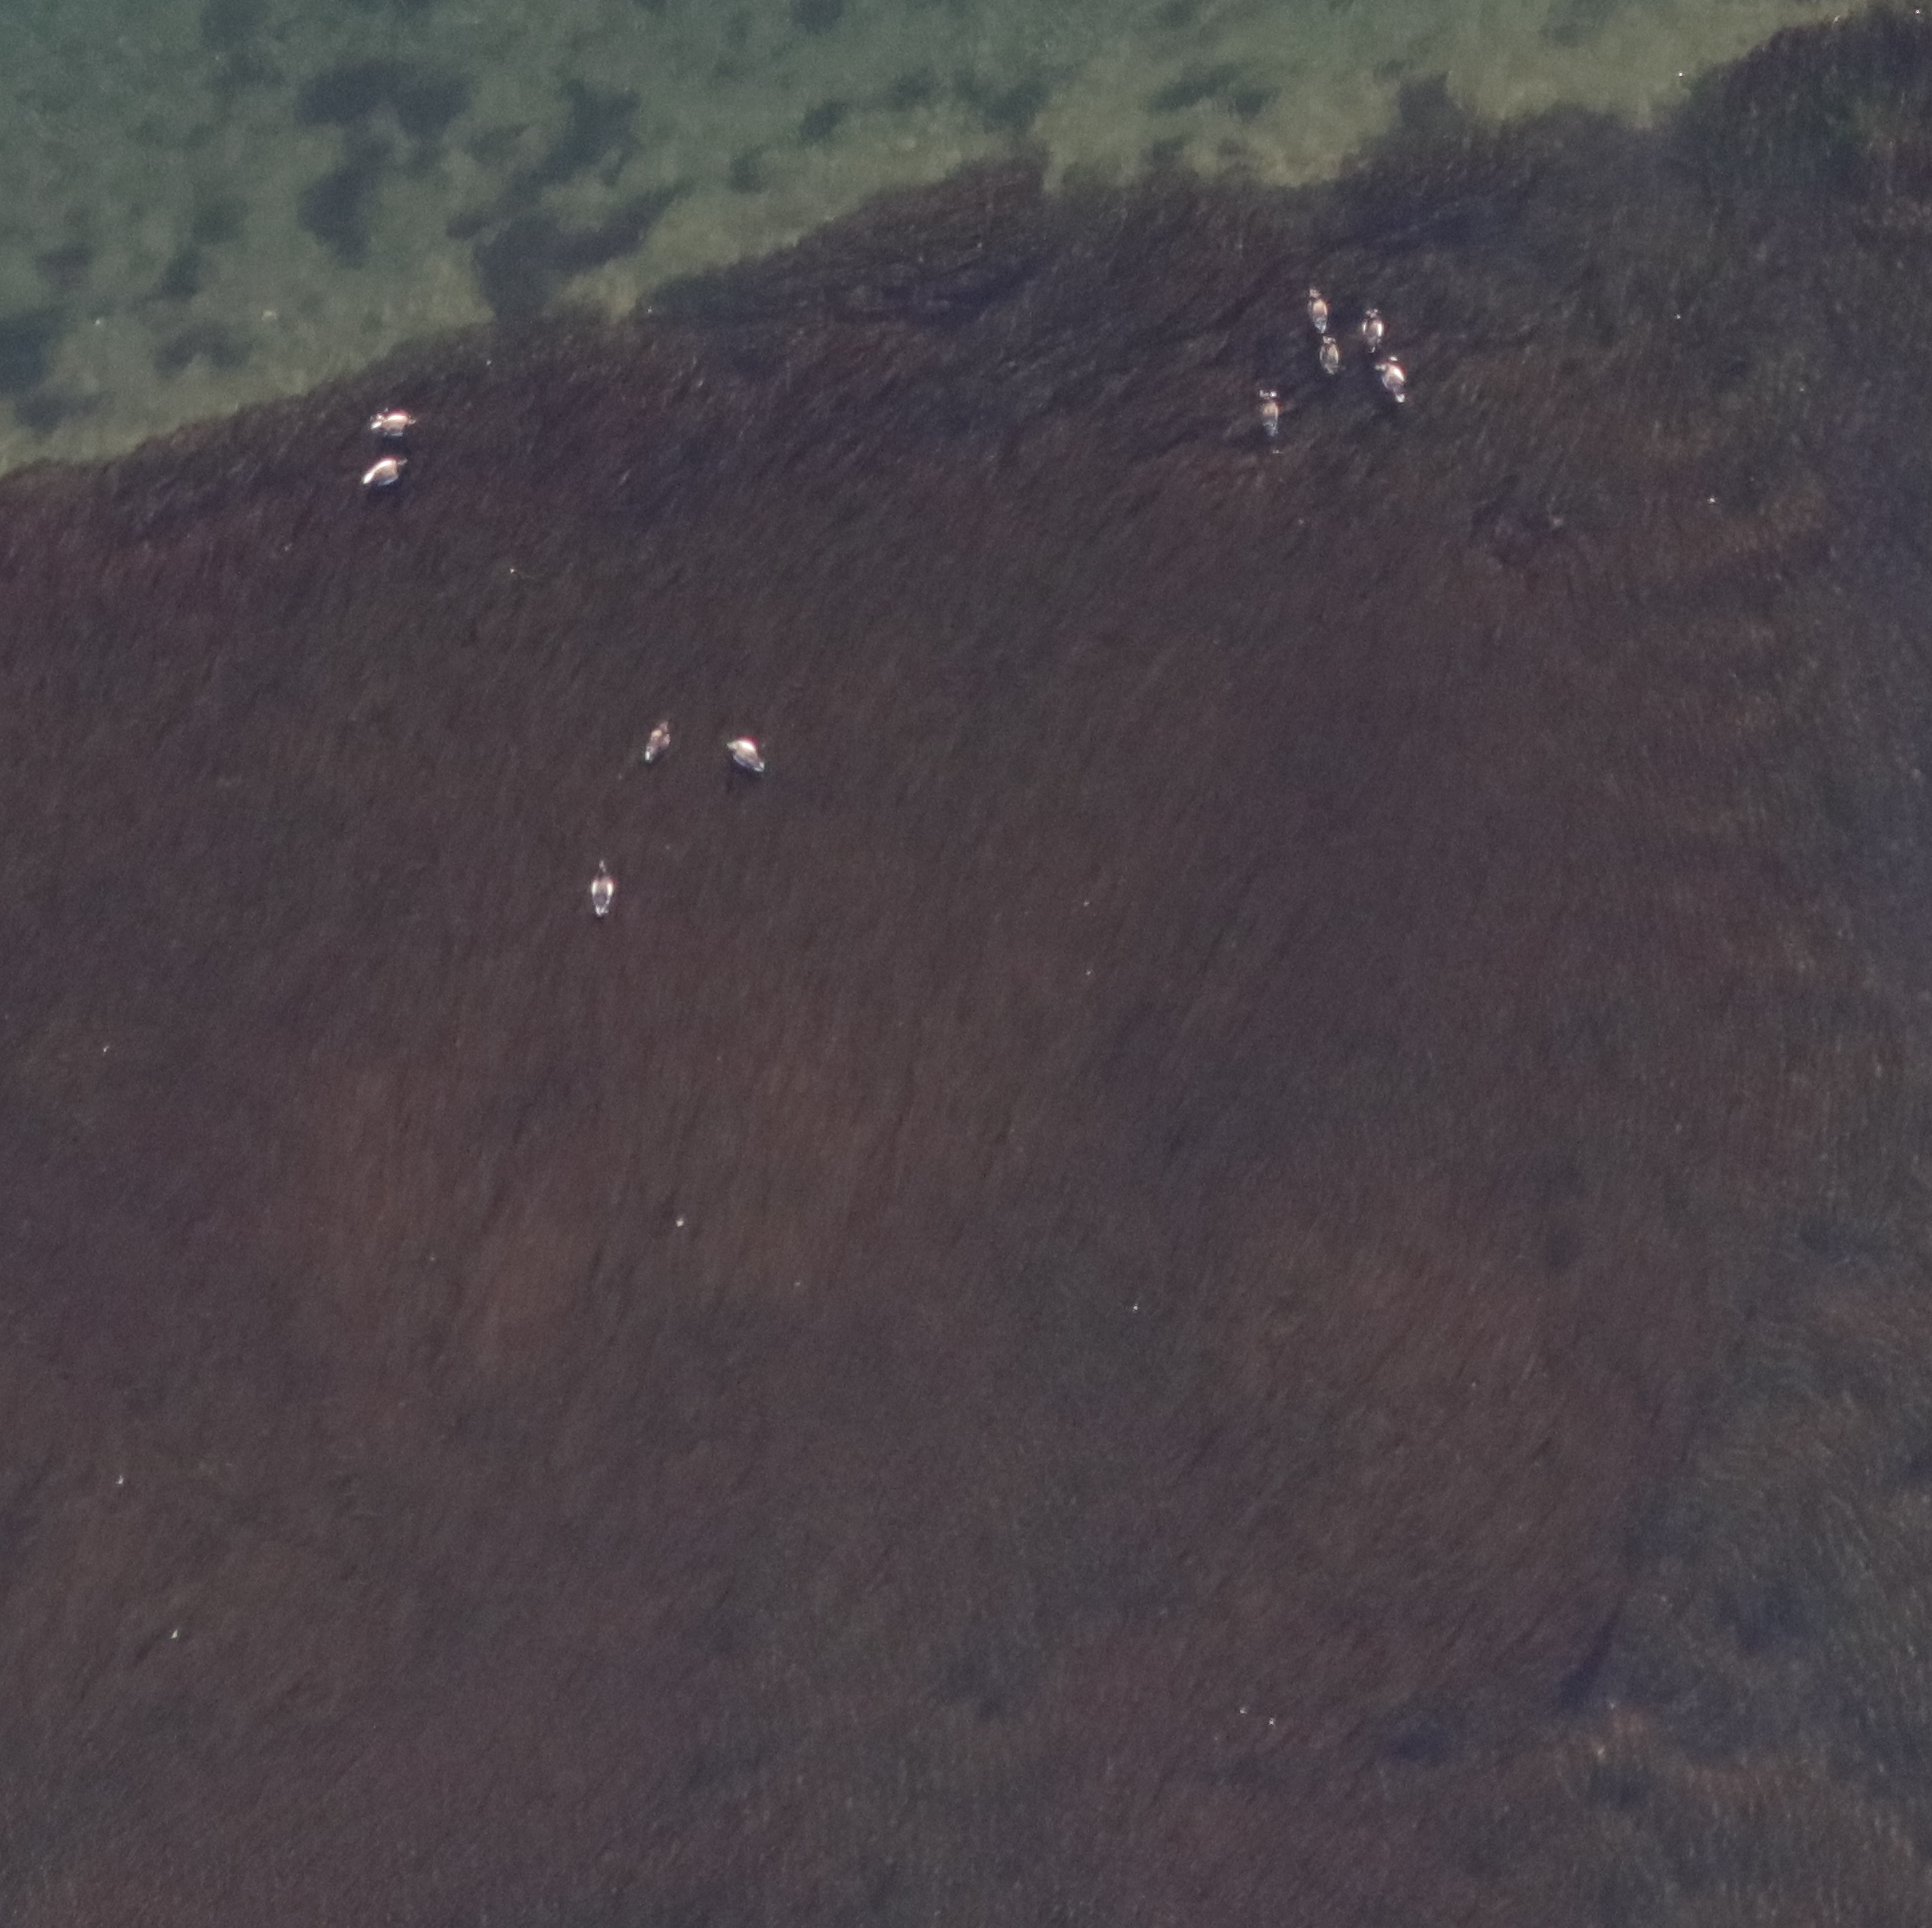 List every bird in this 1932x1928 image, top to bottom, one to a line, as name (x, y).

brant (1320, 310)
brant (1373, 329)
brant (1329, 358)
brant (1393, 378)
brant (1269, 413)
brant (394, 421)
brant (385, 473)
brant (658, 743)
brant (745, 755)
brant (602, 889)